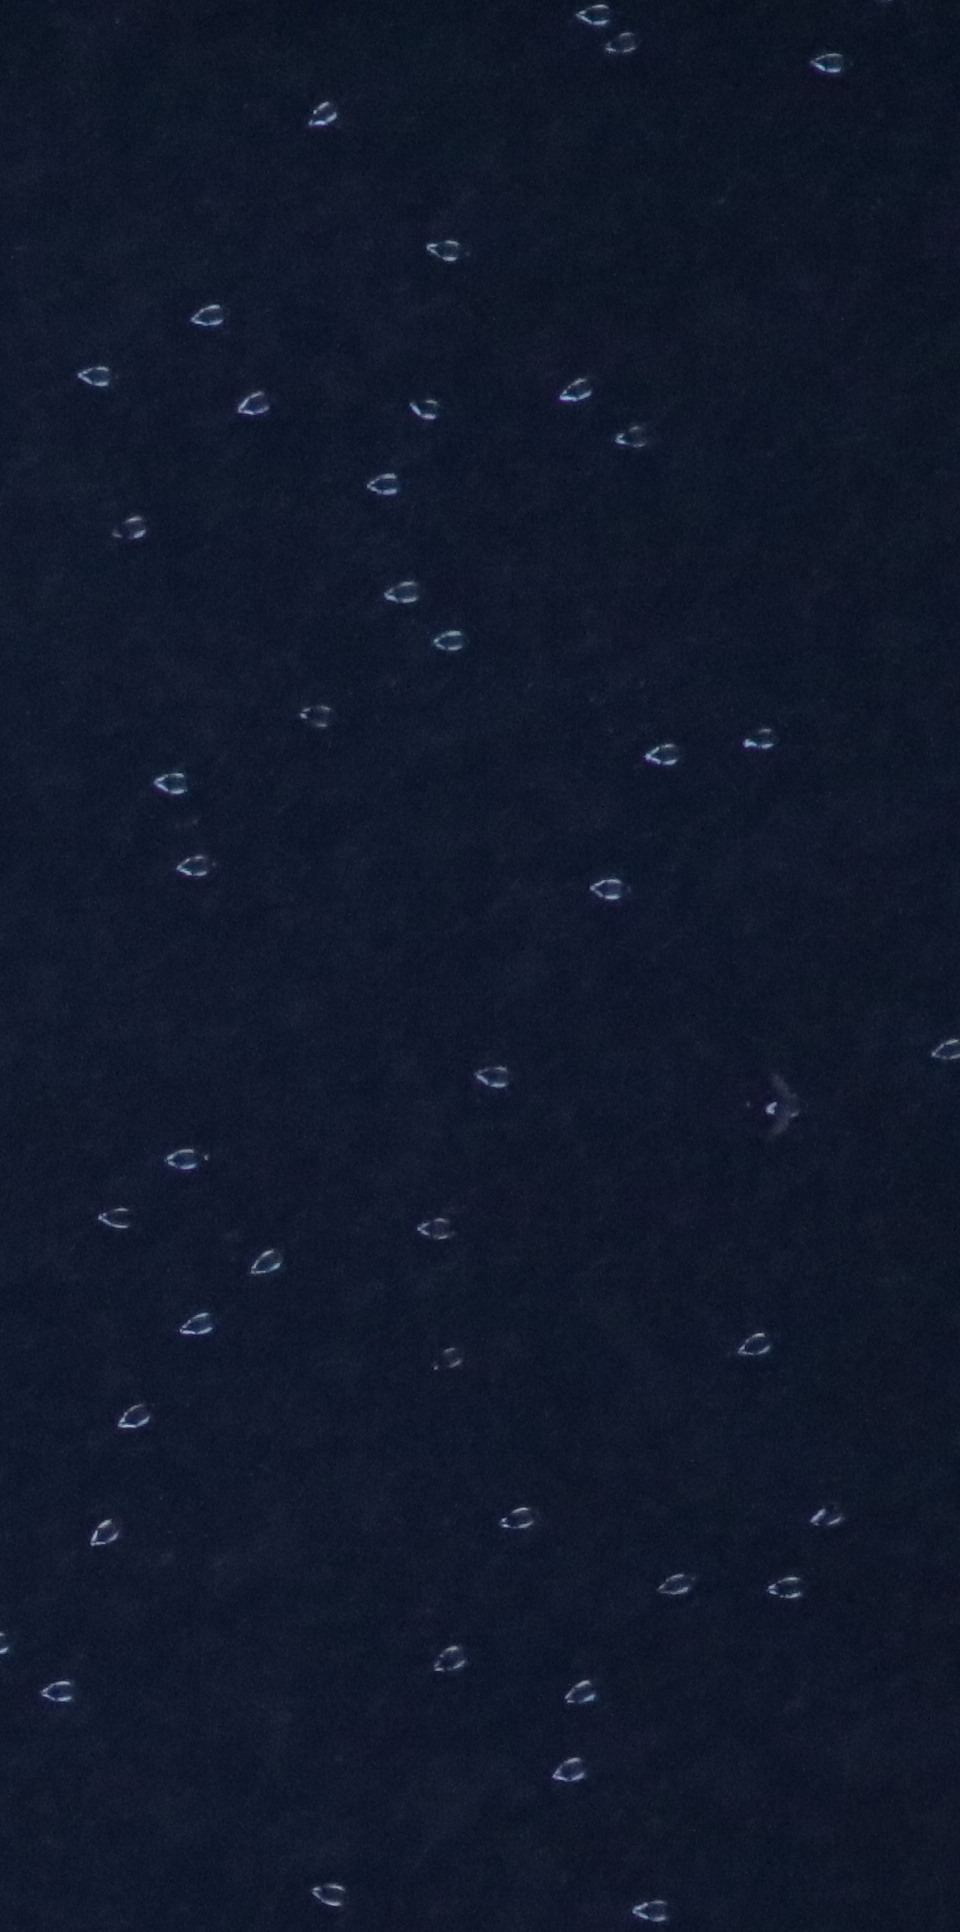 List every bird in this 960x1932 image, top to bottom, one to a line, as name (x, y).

brant (598, 14)
brant (626, 44)
brant (830, 64)
brant (322, 113)
brant (449, 251)
brant (208, 315)
brant (98, 377)
brant (578, 391)
brant (255, 405)
brant (427, 408)
brant (635, 437)
brant (387, 484)
brant (133, 528)
brant (404, 593)
brant (451, 641)
brant (318, 716)
brant (764, 739)
brant (665, 753)
brant (174, 784)
brant (196, 867)
brant (609, 888)
brant (952, 1047)
brant (494, 1075)
brant (781, 1109)
brant (187, 1159)
brant (118, 1218)
brant (438, 1229)
brant (265, 1262)
brant (197, 1322)
brant (755, 1345)
brant (449, 1357)
brant (137, 1415)
brant (829, 1515)
brant (519, 1519)
brant (105, 1532)
brant (679, 1586)
brant (791, 1588)
brant (451, 1658)
brant (60, 1692)
brant (581, 1692)
brant (571, 1769)
brant (331, 1894)
brant (654, 1911)